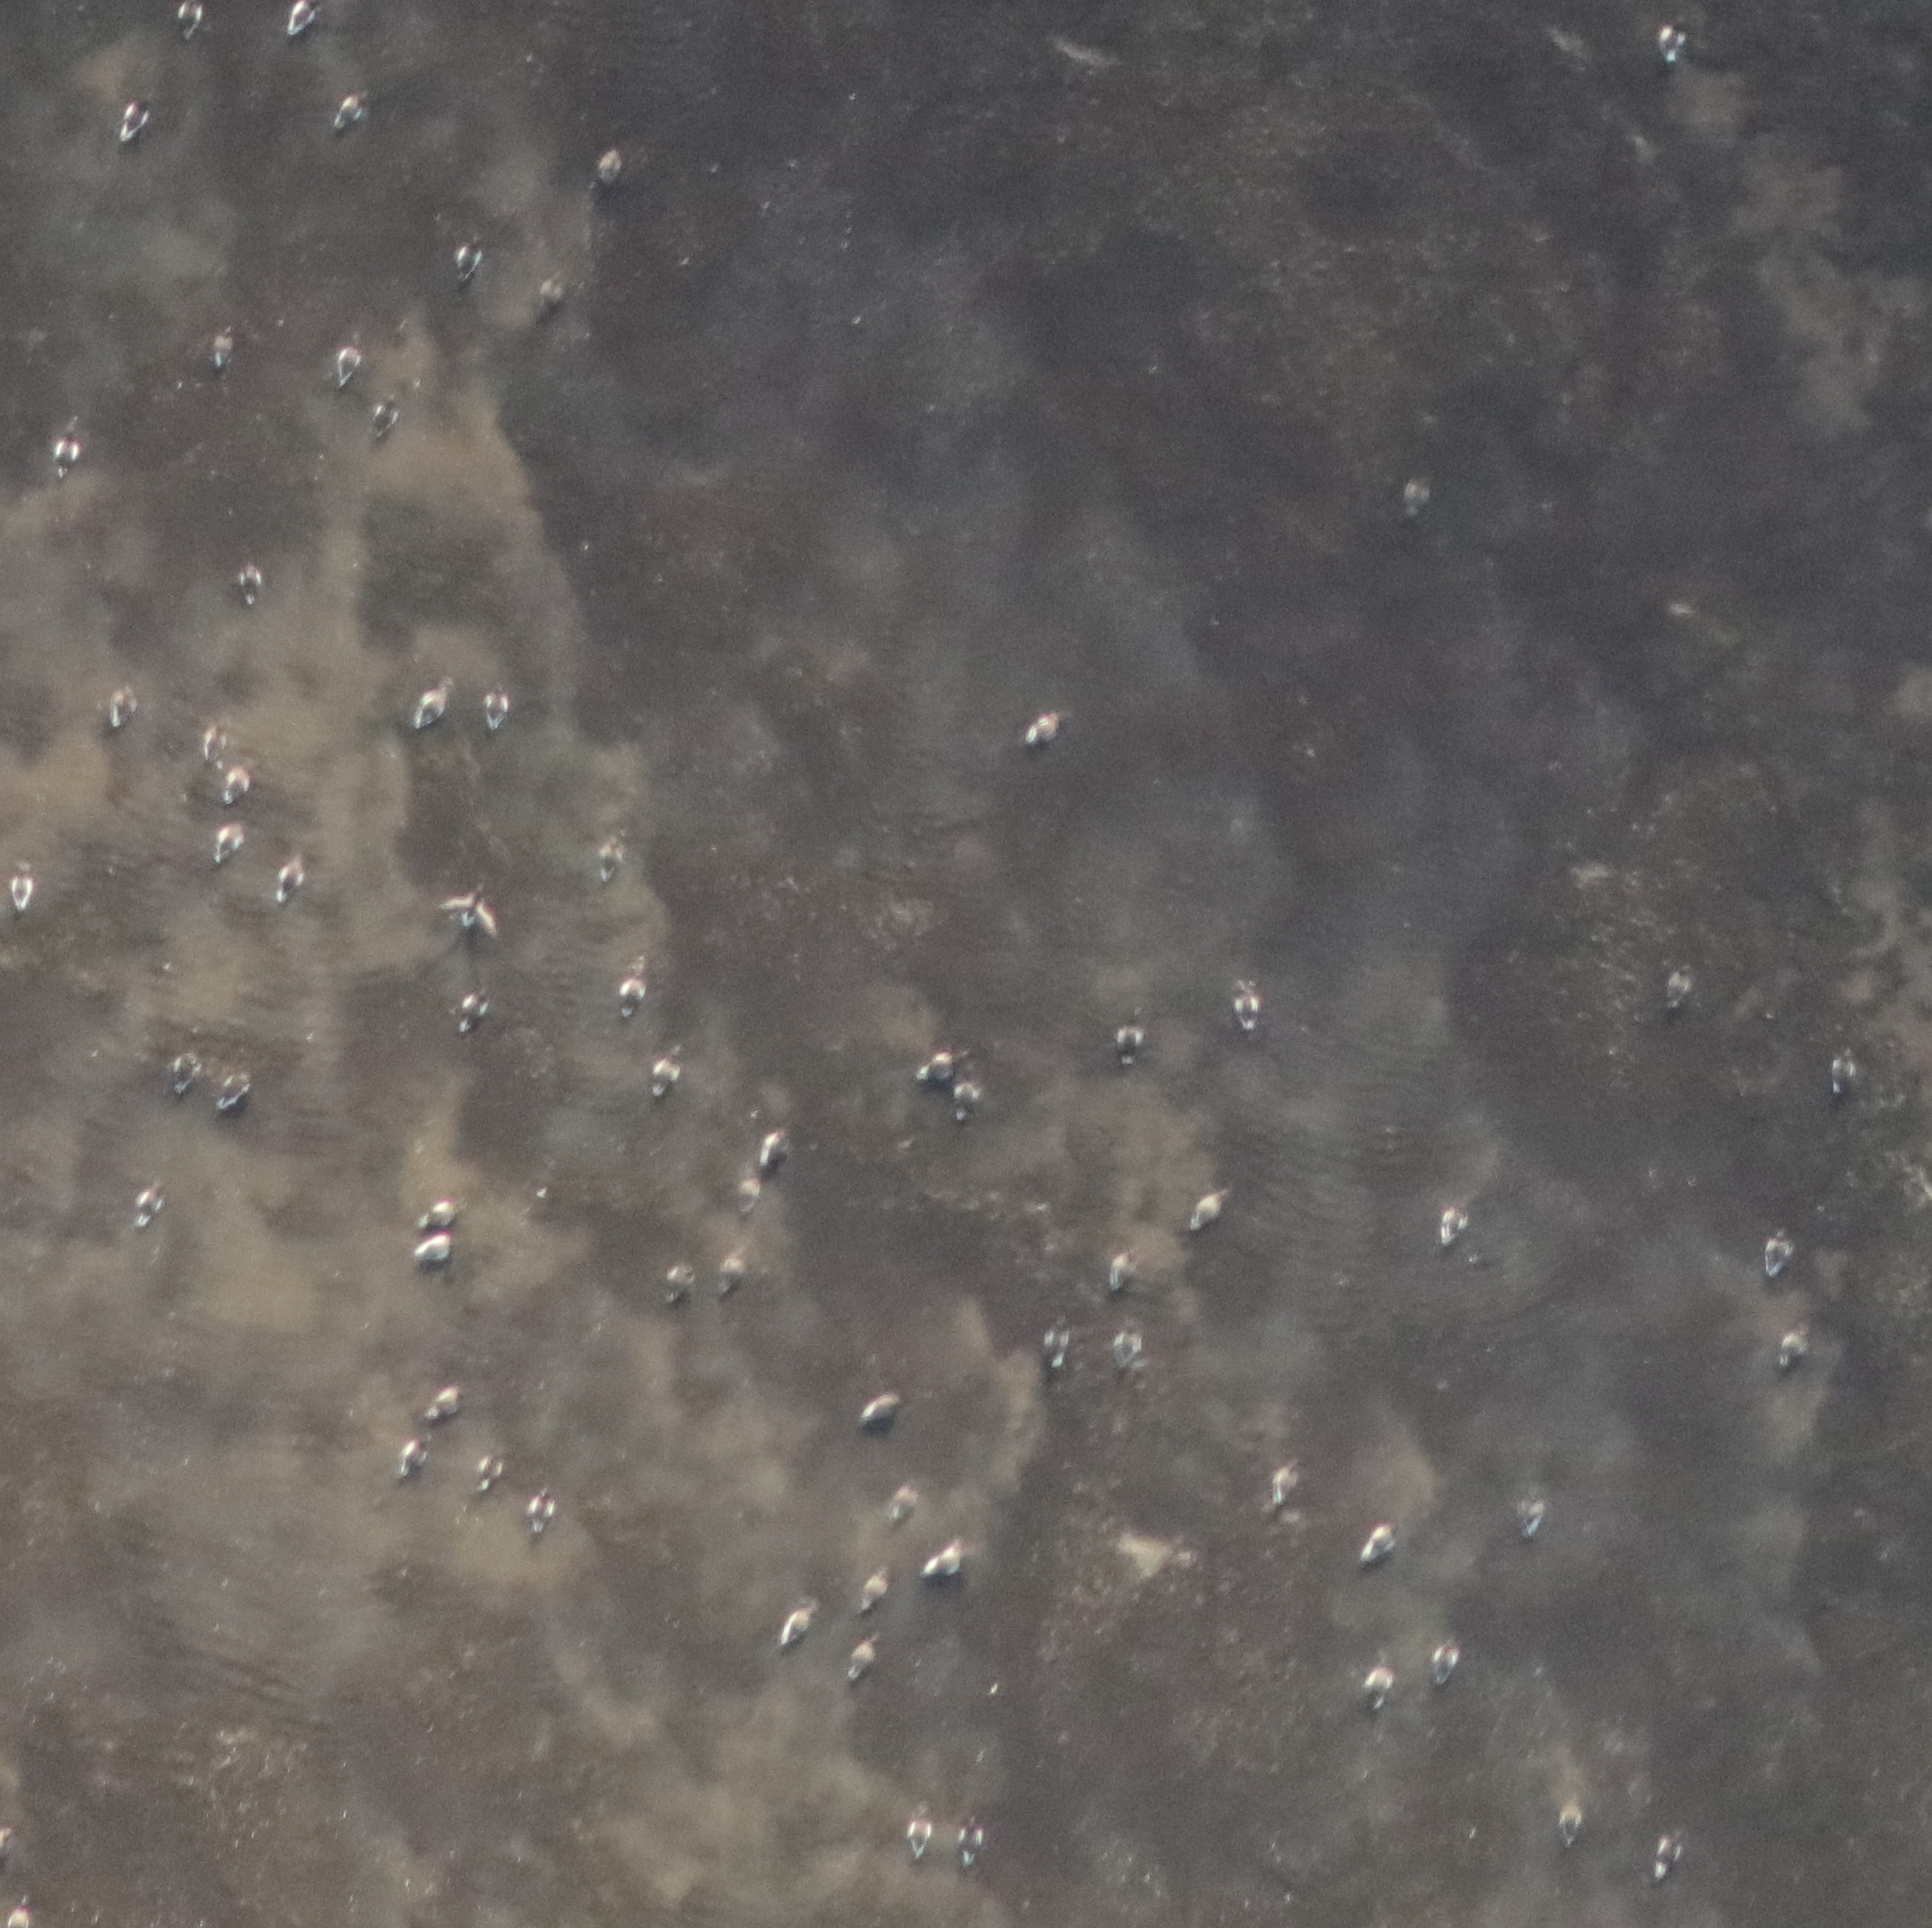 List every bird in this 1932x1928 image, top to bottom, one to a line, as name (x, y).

brant (191, 13)
brant (303, 14)
brant (1672, 41)
brant (351, 110)
brant (134, 118)
brant (613, 175)
brant (467, 259)
brant (554, 291)
brant (228, 352)
brant (352, 365)
brant (381, 423)
brant (66, 444)
brant (1410, 495)
brant (251, 588)
brant (496, 705)
brant (428, 709)
brant (120, 712)
brant (1046, 730)
brant (210, 752)
brant (237, 783)
brant (227, 843)
brant (611, 862)
brant (291, 877)
brant (22, 890)
brant (469, 914)
brant (1675, 988)
brant (632, 997)
brant (1247, 1006)
brant (474, 1011)
brant (1130, 1040)
brant (933, 1067)
brant (183, 1068)
brant (1844, 1072)
brant (665, 1073)
brant (239, 1094)
brant (971, 1098)
brant (774, 1154)
brant (745, 1194)
brant (148, 1210)
brant (1216, 1211)
brant (436, 1213)
brant (1458, 1220)
brant (437, 1253)
brant (1777, 1260)
brant (1123, 1271)
brant (728, 1273)
brant (674, 1288)
brant (1057, 1344)
brant (1126, 1350)
brant (1795, 1357)
brant (447, 1396)
brant (882, 1412)
brant (410, 1453)
brant (490, 1472)
brant (1282, 1482)
brant (901, 1504)
brant (541, 1508)
brant (1533, 1517)
brant (1381, 1543)
brant (945, 1565)
brant (867, 1595)
brant (799, 1625)
brant (861, 1658)
brant (1447, 1660)
brant (1379, 1688)
brant (1569, 1822)
brant (915, 1831)
brant (971, 1845)
brant (1669, 1858)
brant (17, 1917)